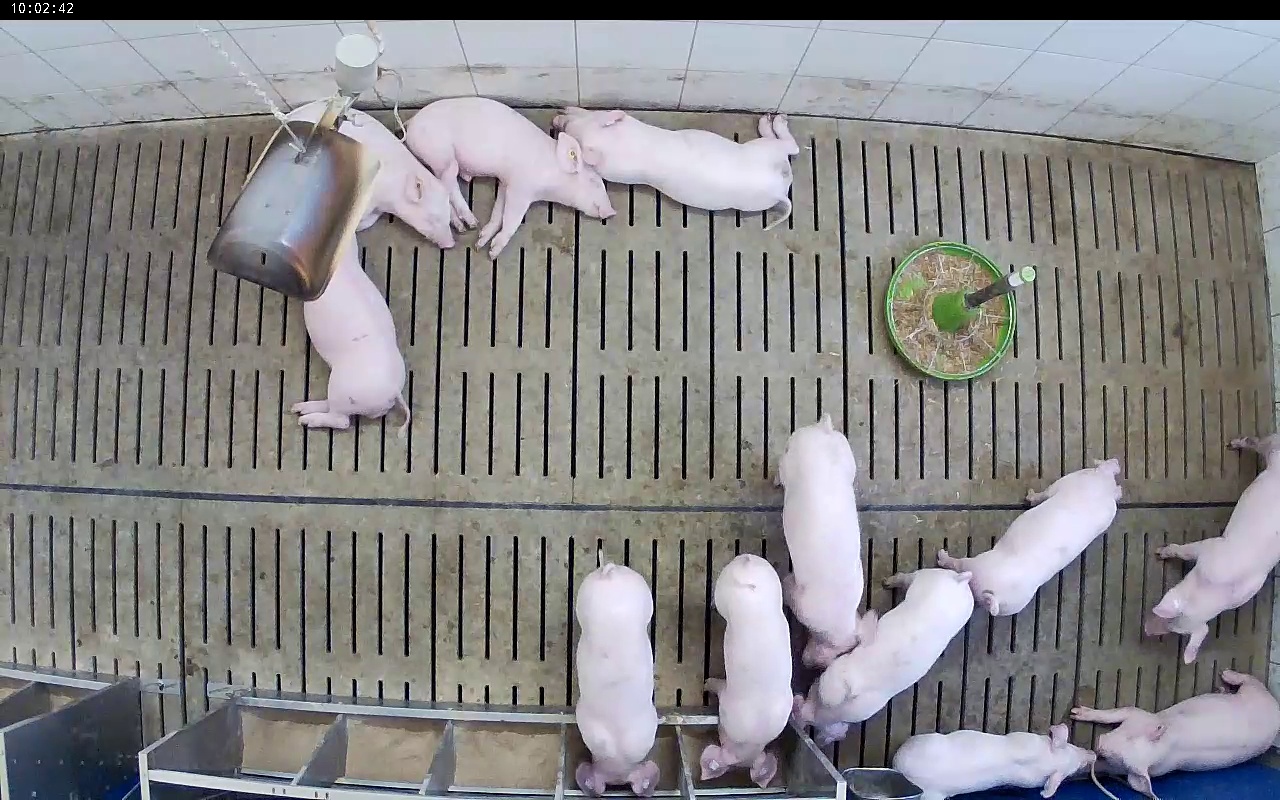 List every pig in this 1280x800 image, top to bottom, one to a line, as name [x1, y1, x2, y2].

pig [397, 97, 615, 263]
pig [284, 105, 461, 248]
pig [552, 105, 803, 234]
pig [290, 231, 413, 435]
pig [769, 413, 879, 667]
pig [1142, 430, 1278, 665]
pig [936, 458, 1130, 618]
pig [573, 546, 662, 799]
pig [694, 555, 793, 788]
pig [793, 567, 975, 748]
pig [1069, 670, 1278, 796]
pig [894, 723, 1098, 799]